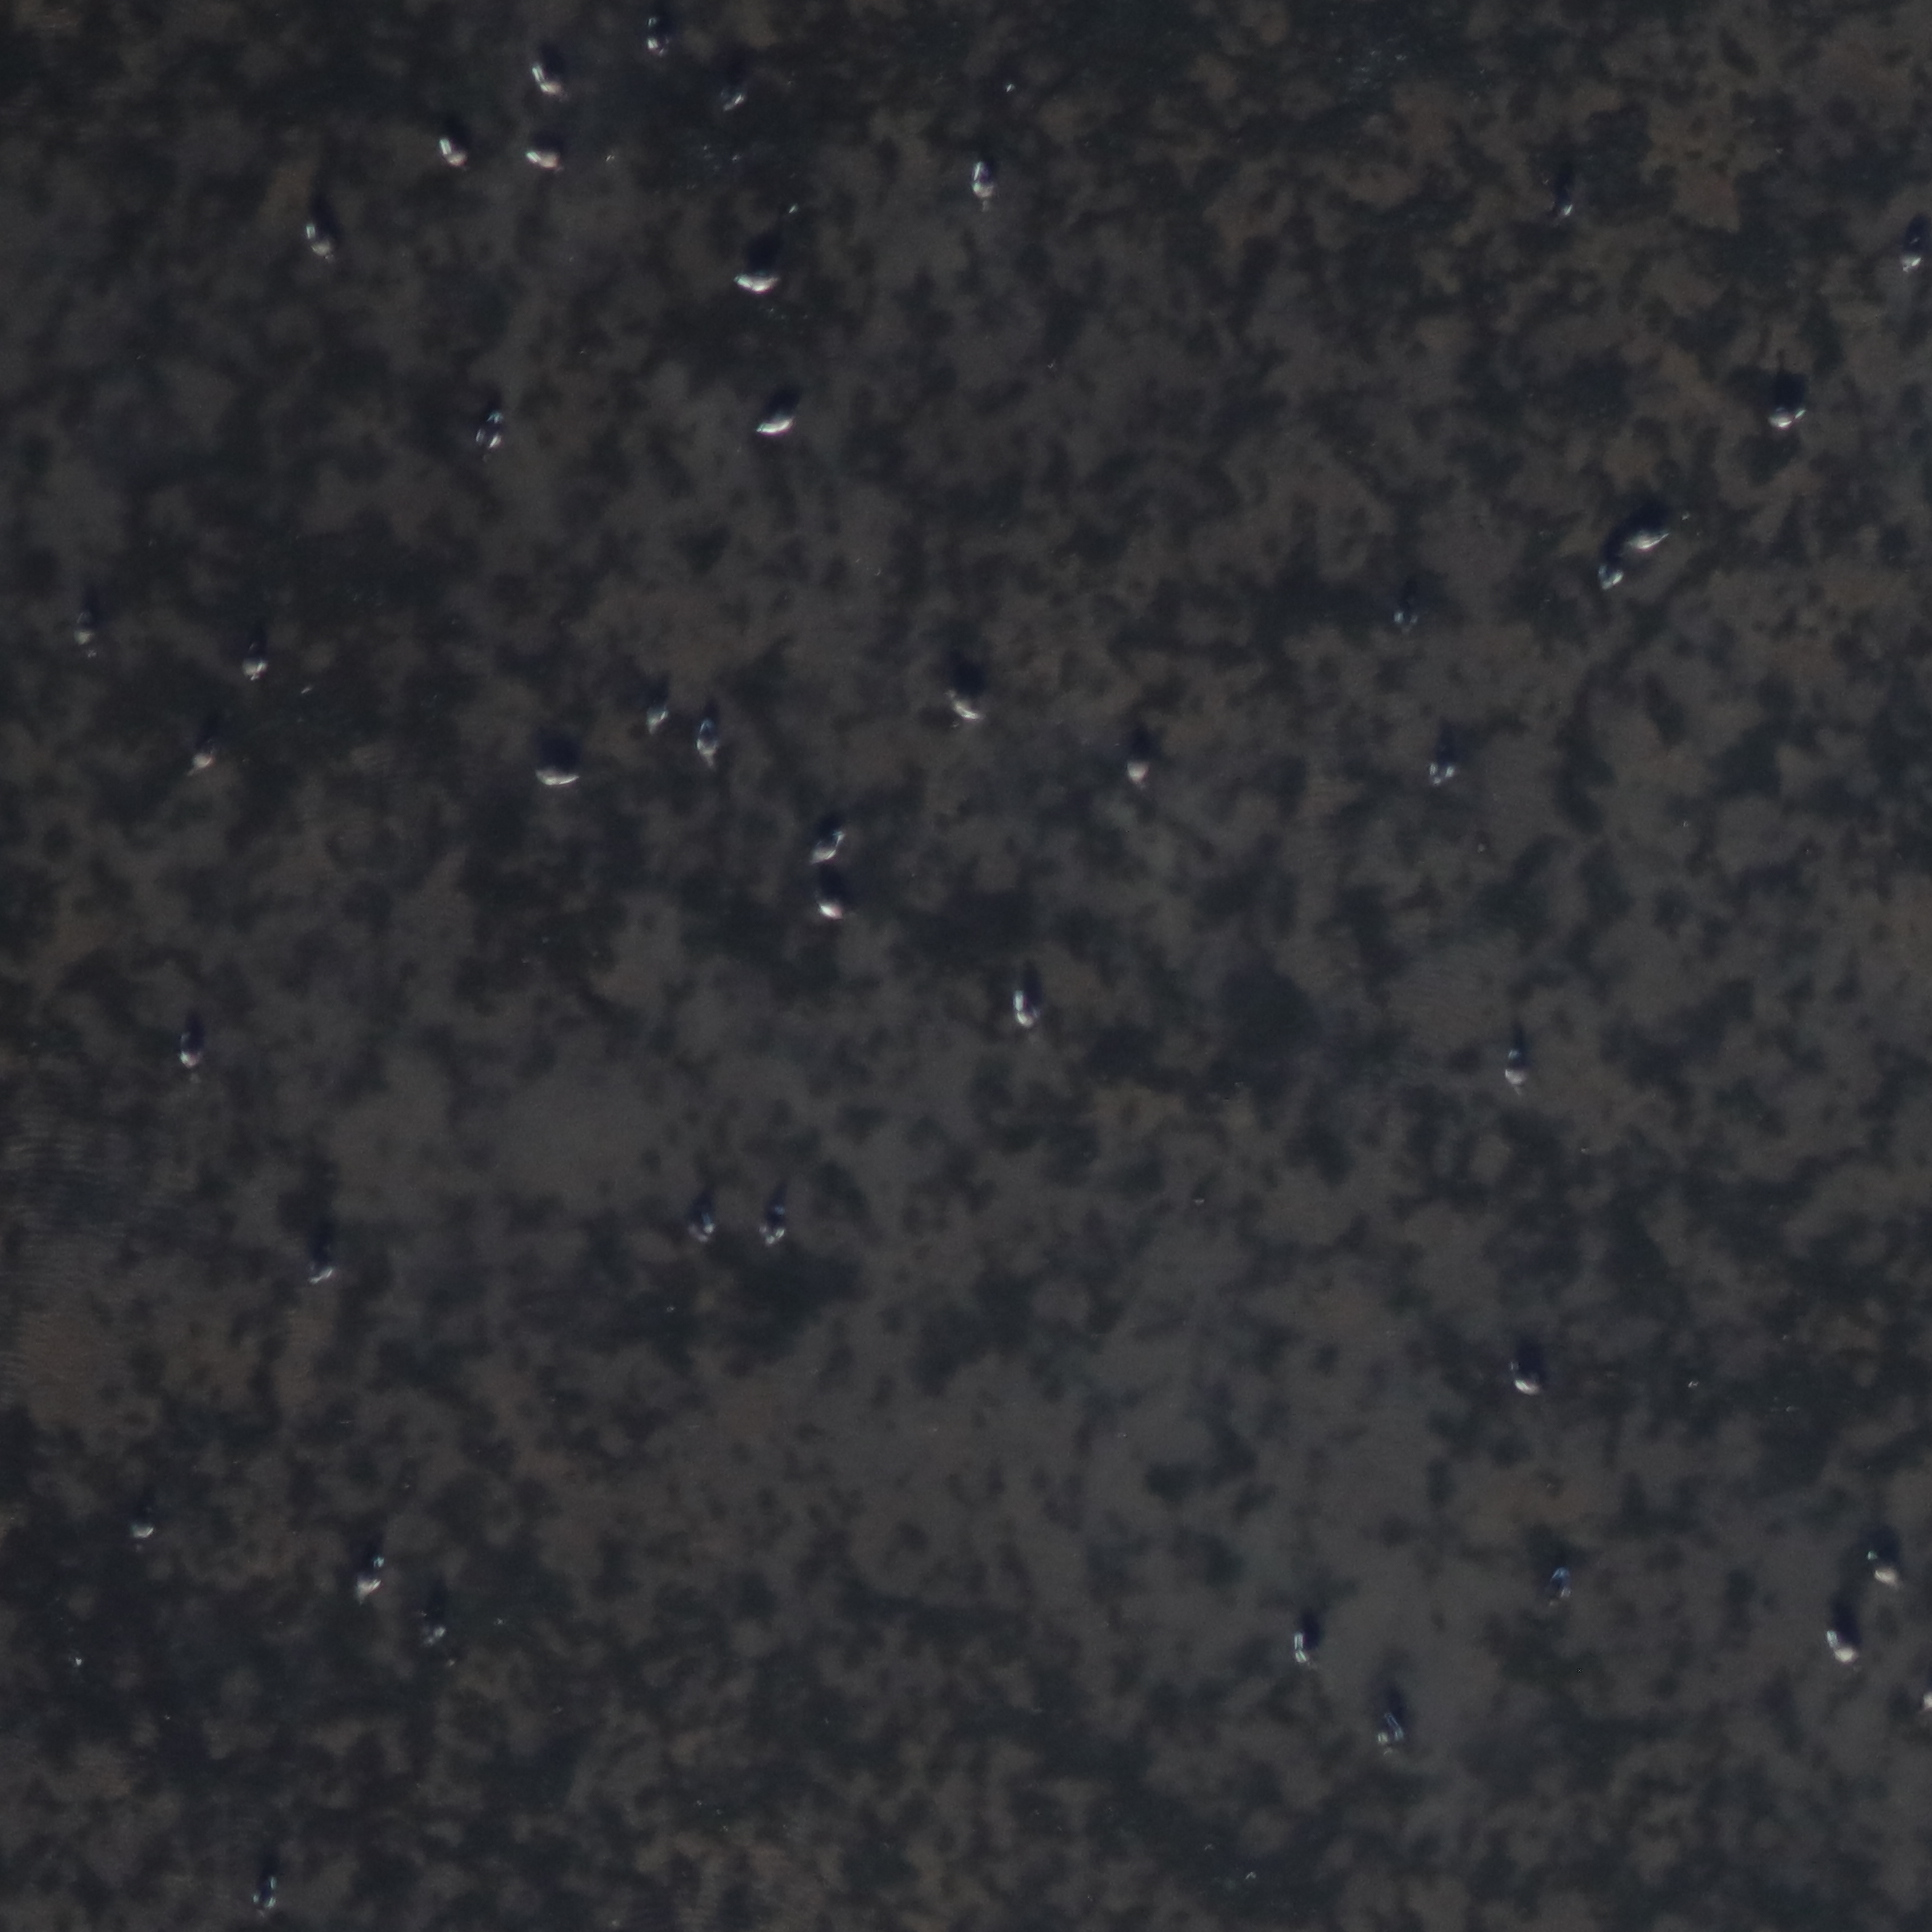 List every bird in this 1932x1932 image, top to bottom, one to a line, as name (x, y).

brant (664, 38)
brant (546, 75)
brant (739, 91)
brant (463, 148)
brant (537, 149)
brant (986, 183)
brant (316, 248)
brant (1908, 249)
brant (767, 283)
brant (1781, 414)
brant (784, 420)
brant (484, 434)
brant (1642, 541)
brant (1615, 573)
brant (1399, 610)
brant (80, 640)
brant (255, 664)
brant (967, 704)
brant (654, 718)
brant (710, 727)
brant (204, 760)
brant (1132, 768)
brant (1436, 771)
brant (561, 777)
brant (832, 856)
brant (837, 905)
brant (1022, 1014)
brant (185, 1053)
brant (1520, 1073)
brant (704, 1224)
brant (775, 1231)
brant (324, 1259)
brant (1529, 1385)
brant (142, 1517)
brant (1885, 1569)
brant (369, 1580)
brant (1558, 1587)
brant (435, 1621)
brant (1845, 1650)
brant (1307, 1651)
brant (1930, 1700)
brant (1390, 1729)
brant (261, 1894)